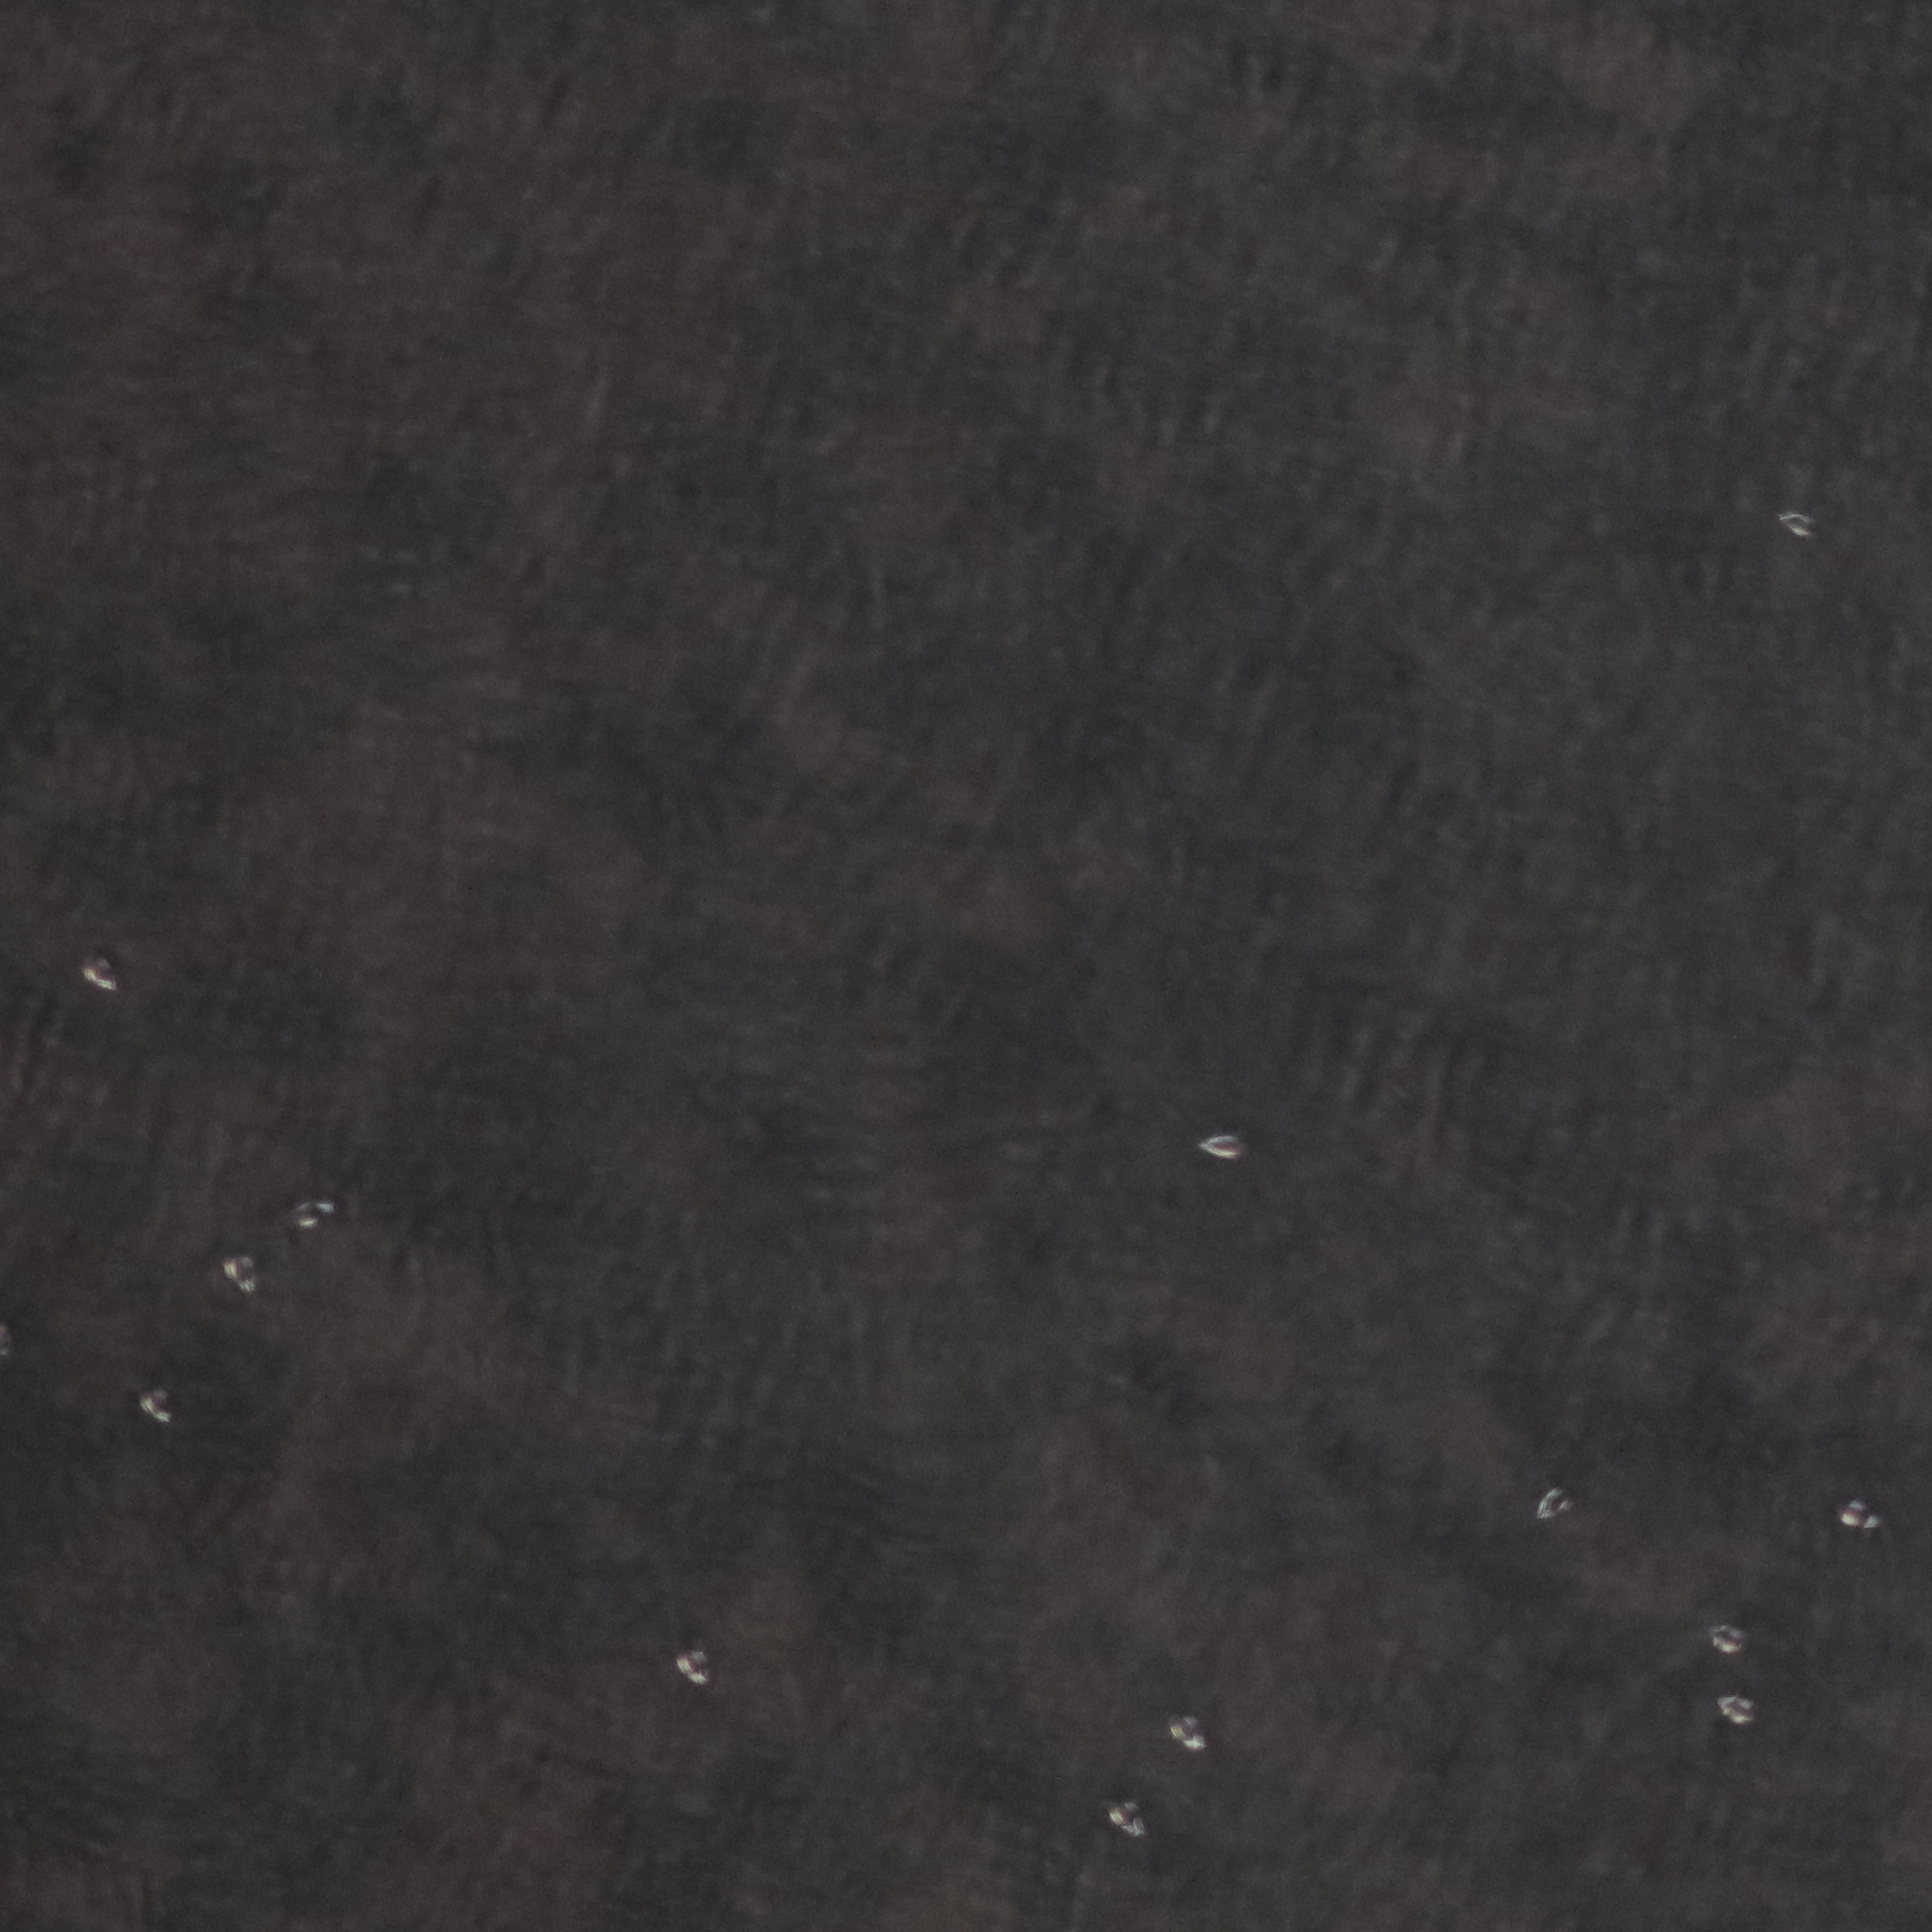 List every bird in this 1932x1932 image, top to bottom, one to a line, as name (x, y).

brant (1798, 526)
brant (99, 971)
brant (1224, 1147)
brant (309, 1214)
brant (241, 1269)
brant (158, 1403)
brant (1560, 1501)
brant (1858, 1517)
brant (1735, 1639)
brant (694, 1671)
brant (1736, 1710)
brant (1186, 1730)
brant (1132, 1816)